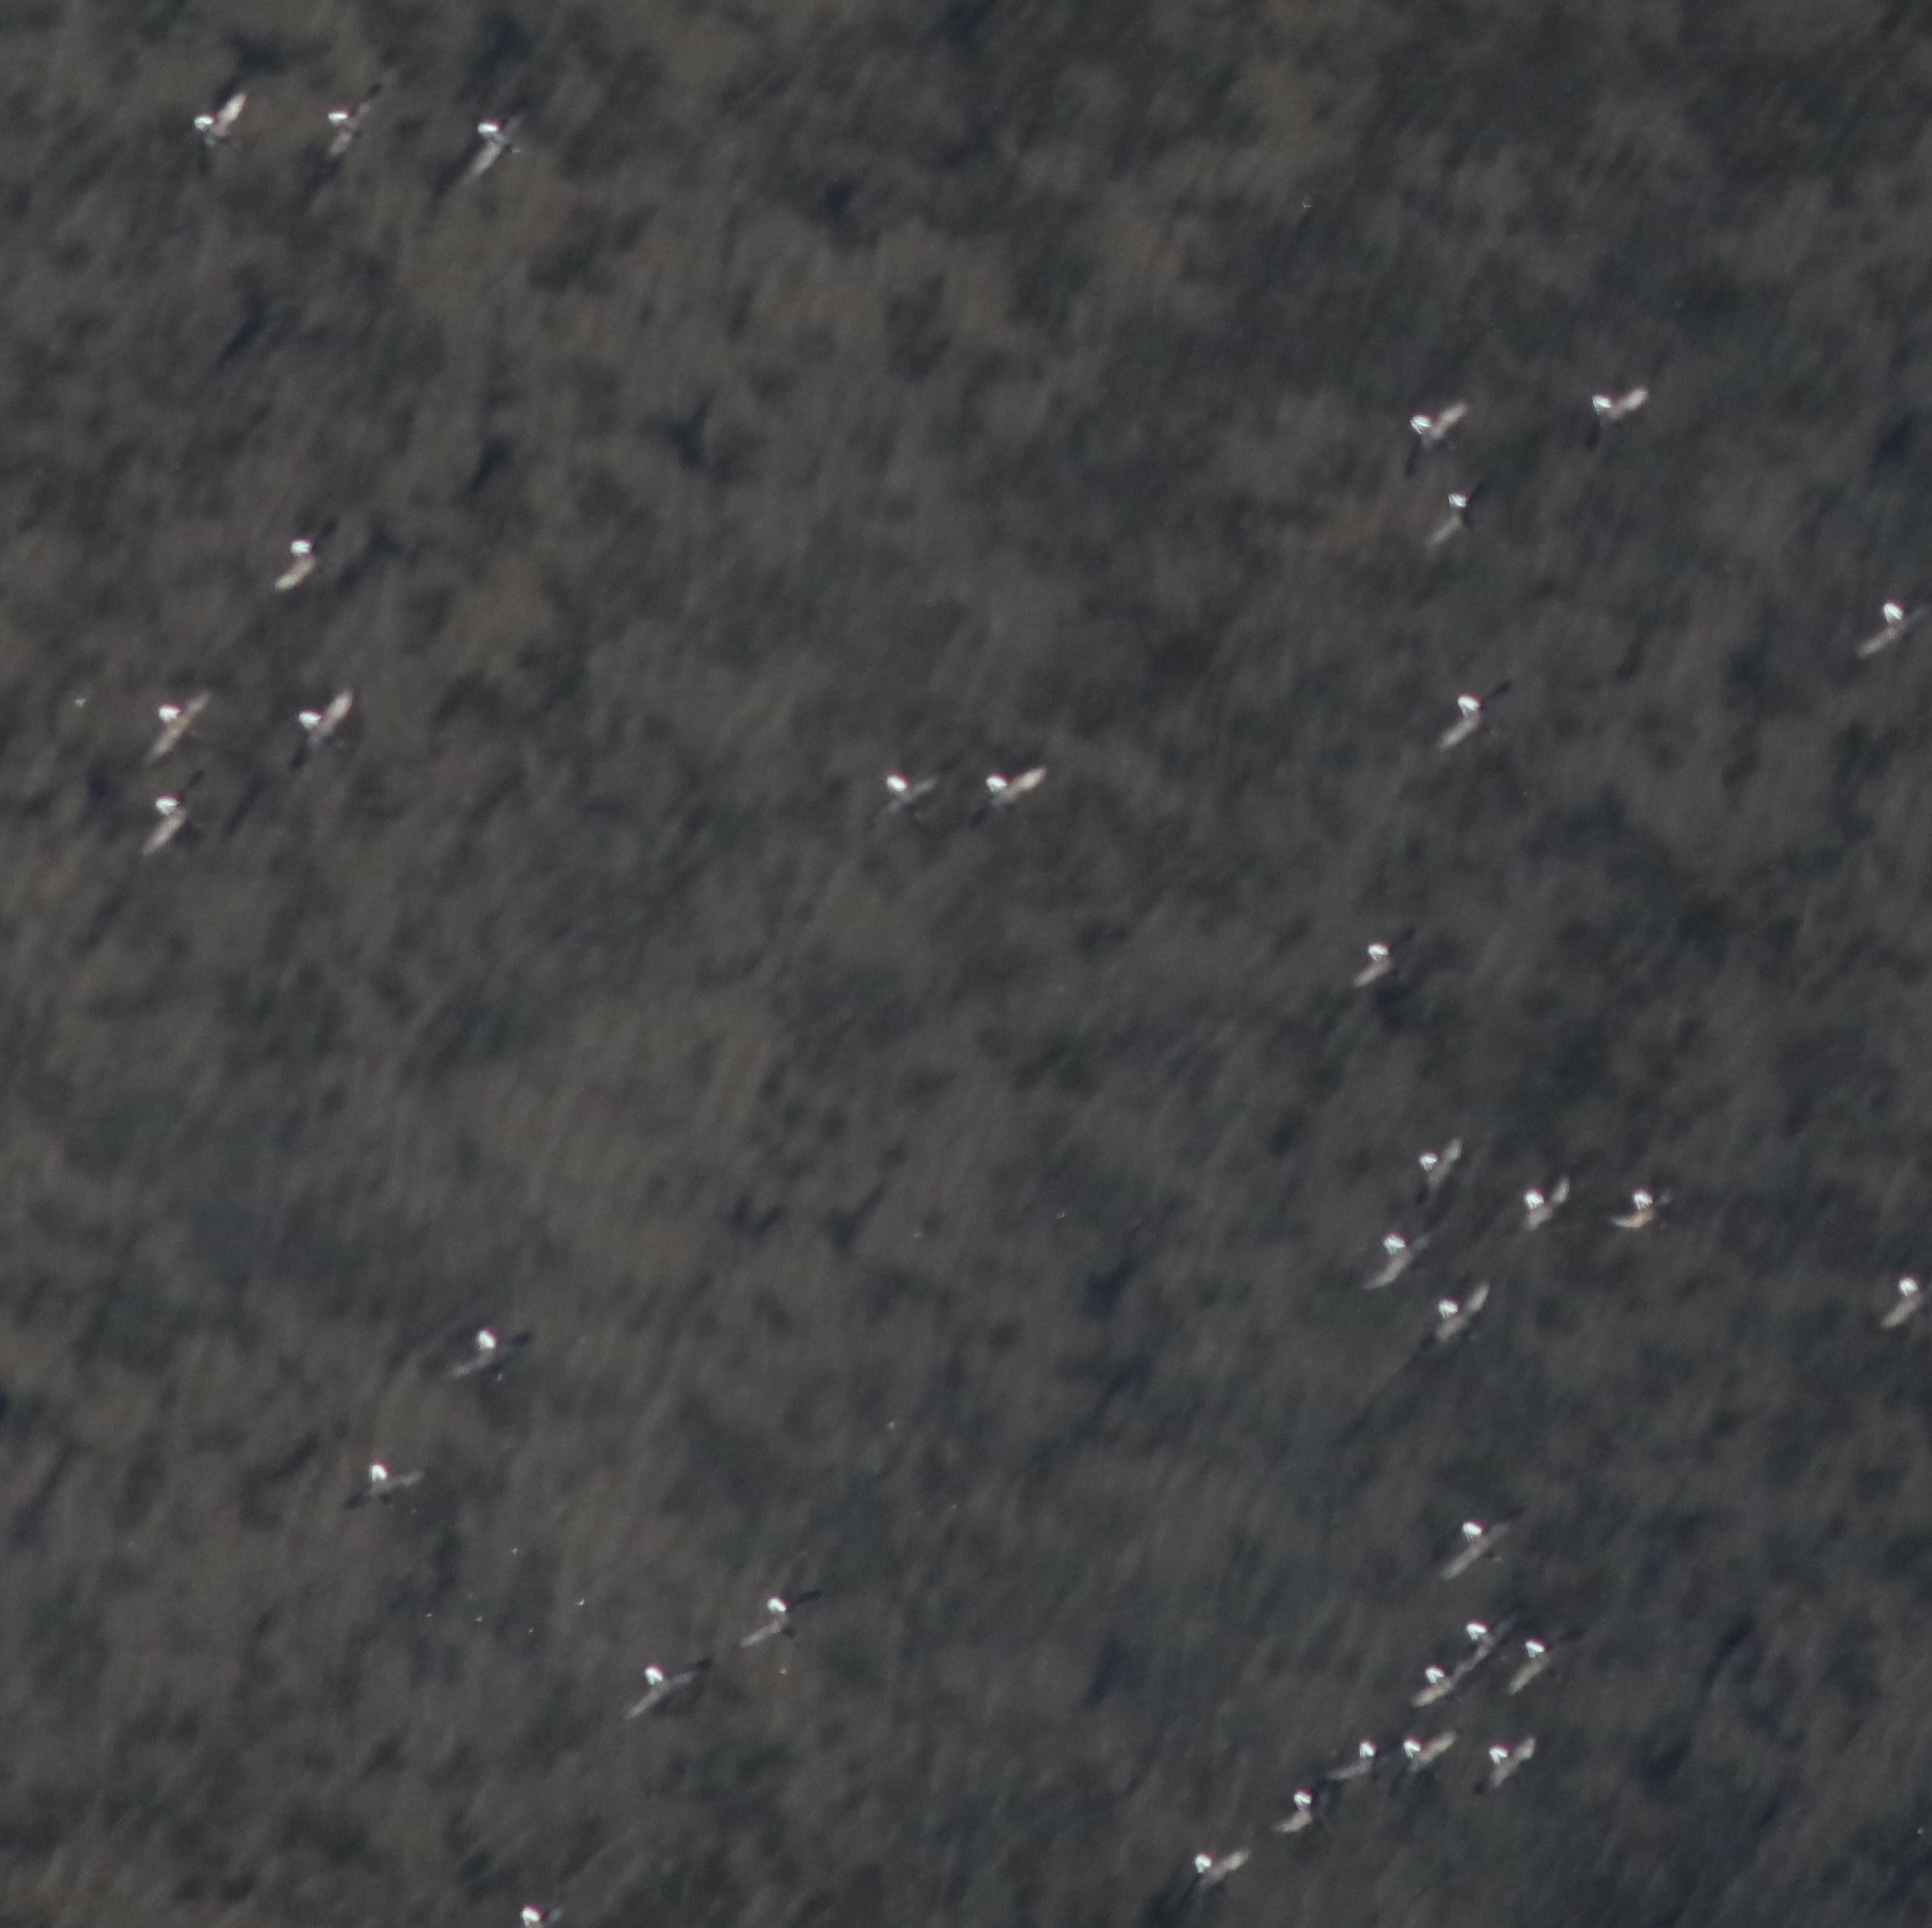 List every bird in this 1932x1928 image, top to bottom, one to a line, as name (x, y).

brant (342, 117)
brant (226, 120)
brant (503, 131)
brant (1624, 405)
brant (1443, 431)
brant (1453, 507)
brant (306, 565)
brant (1900, 629)
brant (1467, 704)
brant (178, 722)
brant (324, 729)
brant (1009, 788)
brant (906, 798)
brant (168, 822)
brant (1387, 964)
brant (1442, 1169)
brant (1536, 1208)
brant (1644, 1218)
brant (1393, 1259)
brant (1907, 1292)
brant (1466, 1316)
brant (496, 1342)
brant (387, 1497)
brant (1479, 1552)
brant (774, 1625)
brant (1483, 1625)
brant (1539, 1655)
brant (1430, 1679)
brant (655, 1698)
brant (1360, 1757)
brant (1505, 1765)
brant (1427, 1766)
brant (1314, 1817)
brant (1204, 1870)